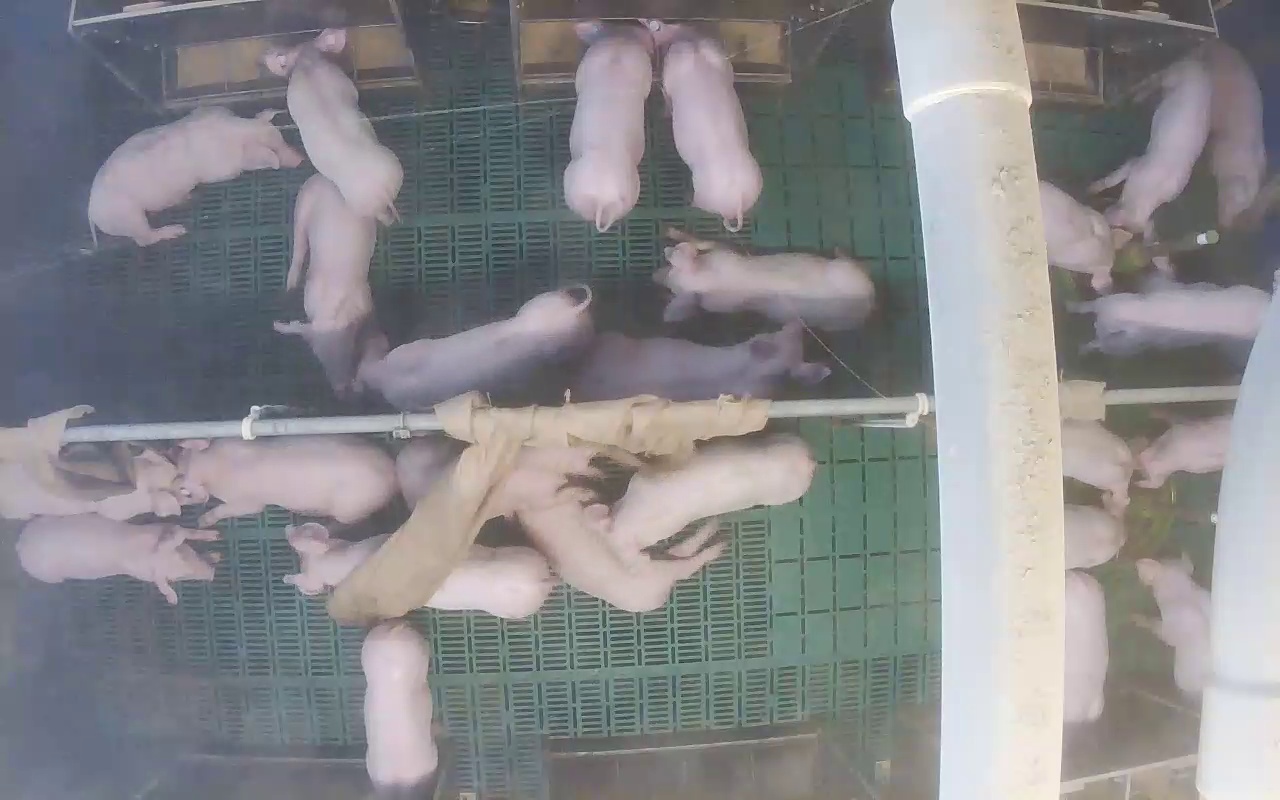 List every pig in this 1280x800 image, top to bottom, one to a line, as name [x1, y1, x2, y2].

pig [563, 18, 658, 232]
pig [638, 19, 764, 231]
pig [263, 26, 406, 227]
pig [1189, 41, 1270, 232]
pig [1087, 61, 1216, 245]
pig [87, 102, 304, 247]
pig [272, 170, 379, 399]
pig [1038, 179, 1134, 299]
pig [649, 226, 879, 331]
pig [1137, 257, 1234, 296]
pig [350, 285, 596, 411]
pig [1064, 285, 1273, 357]
pig [570, 317, 833, 403]
pig [1127, 405, 1232, 491]
pig [1060, 420, 1135, 511]
pig [158, 433, 400, 531]
pig [583, 434, 818, 580]
pig [394, 435, 608, 523]
pig [1, 442, 211, 523]
pig [1064, 489, 1133, 570]
pig [515, 500, 730, 612]
pig [15, 512, 224, 607]
pig [281, 521, 565, 621]
pig [1131, 549, 1213, 714]
pig [1058, 570, 1111, 726]
pig [359, 618, 440, 798]